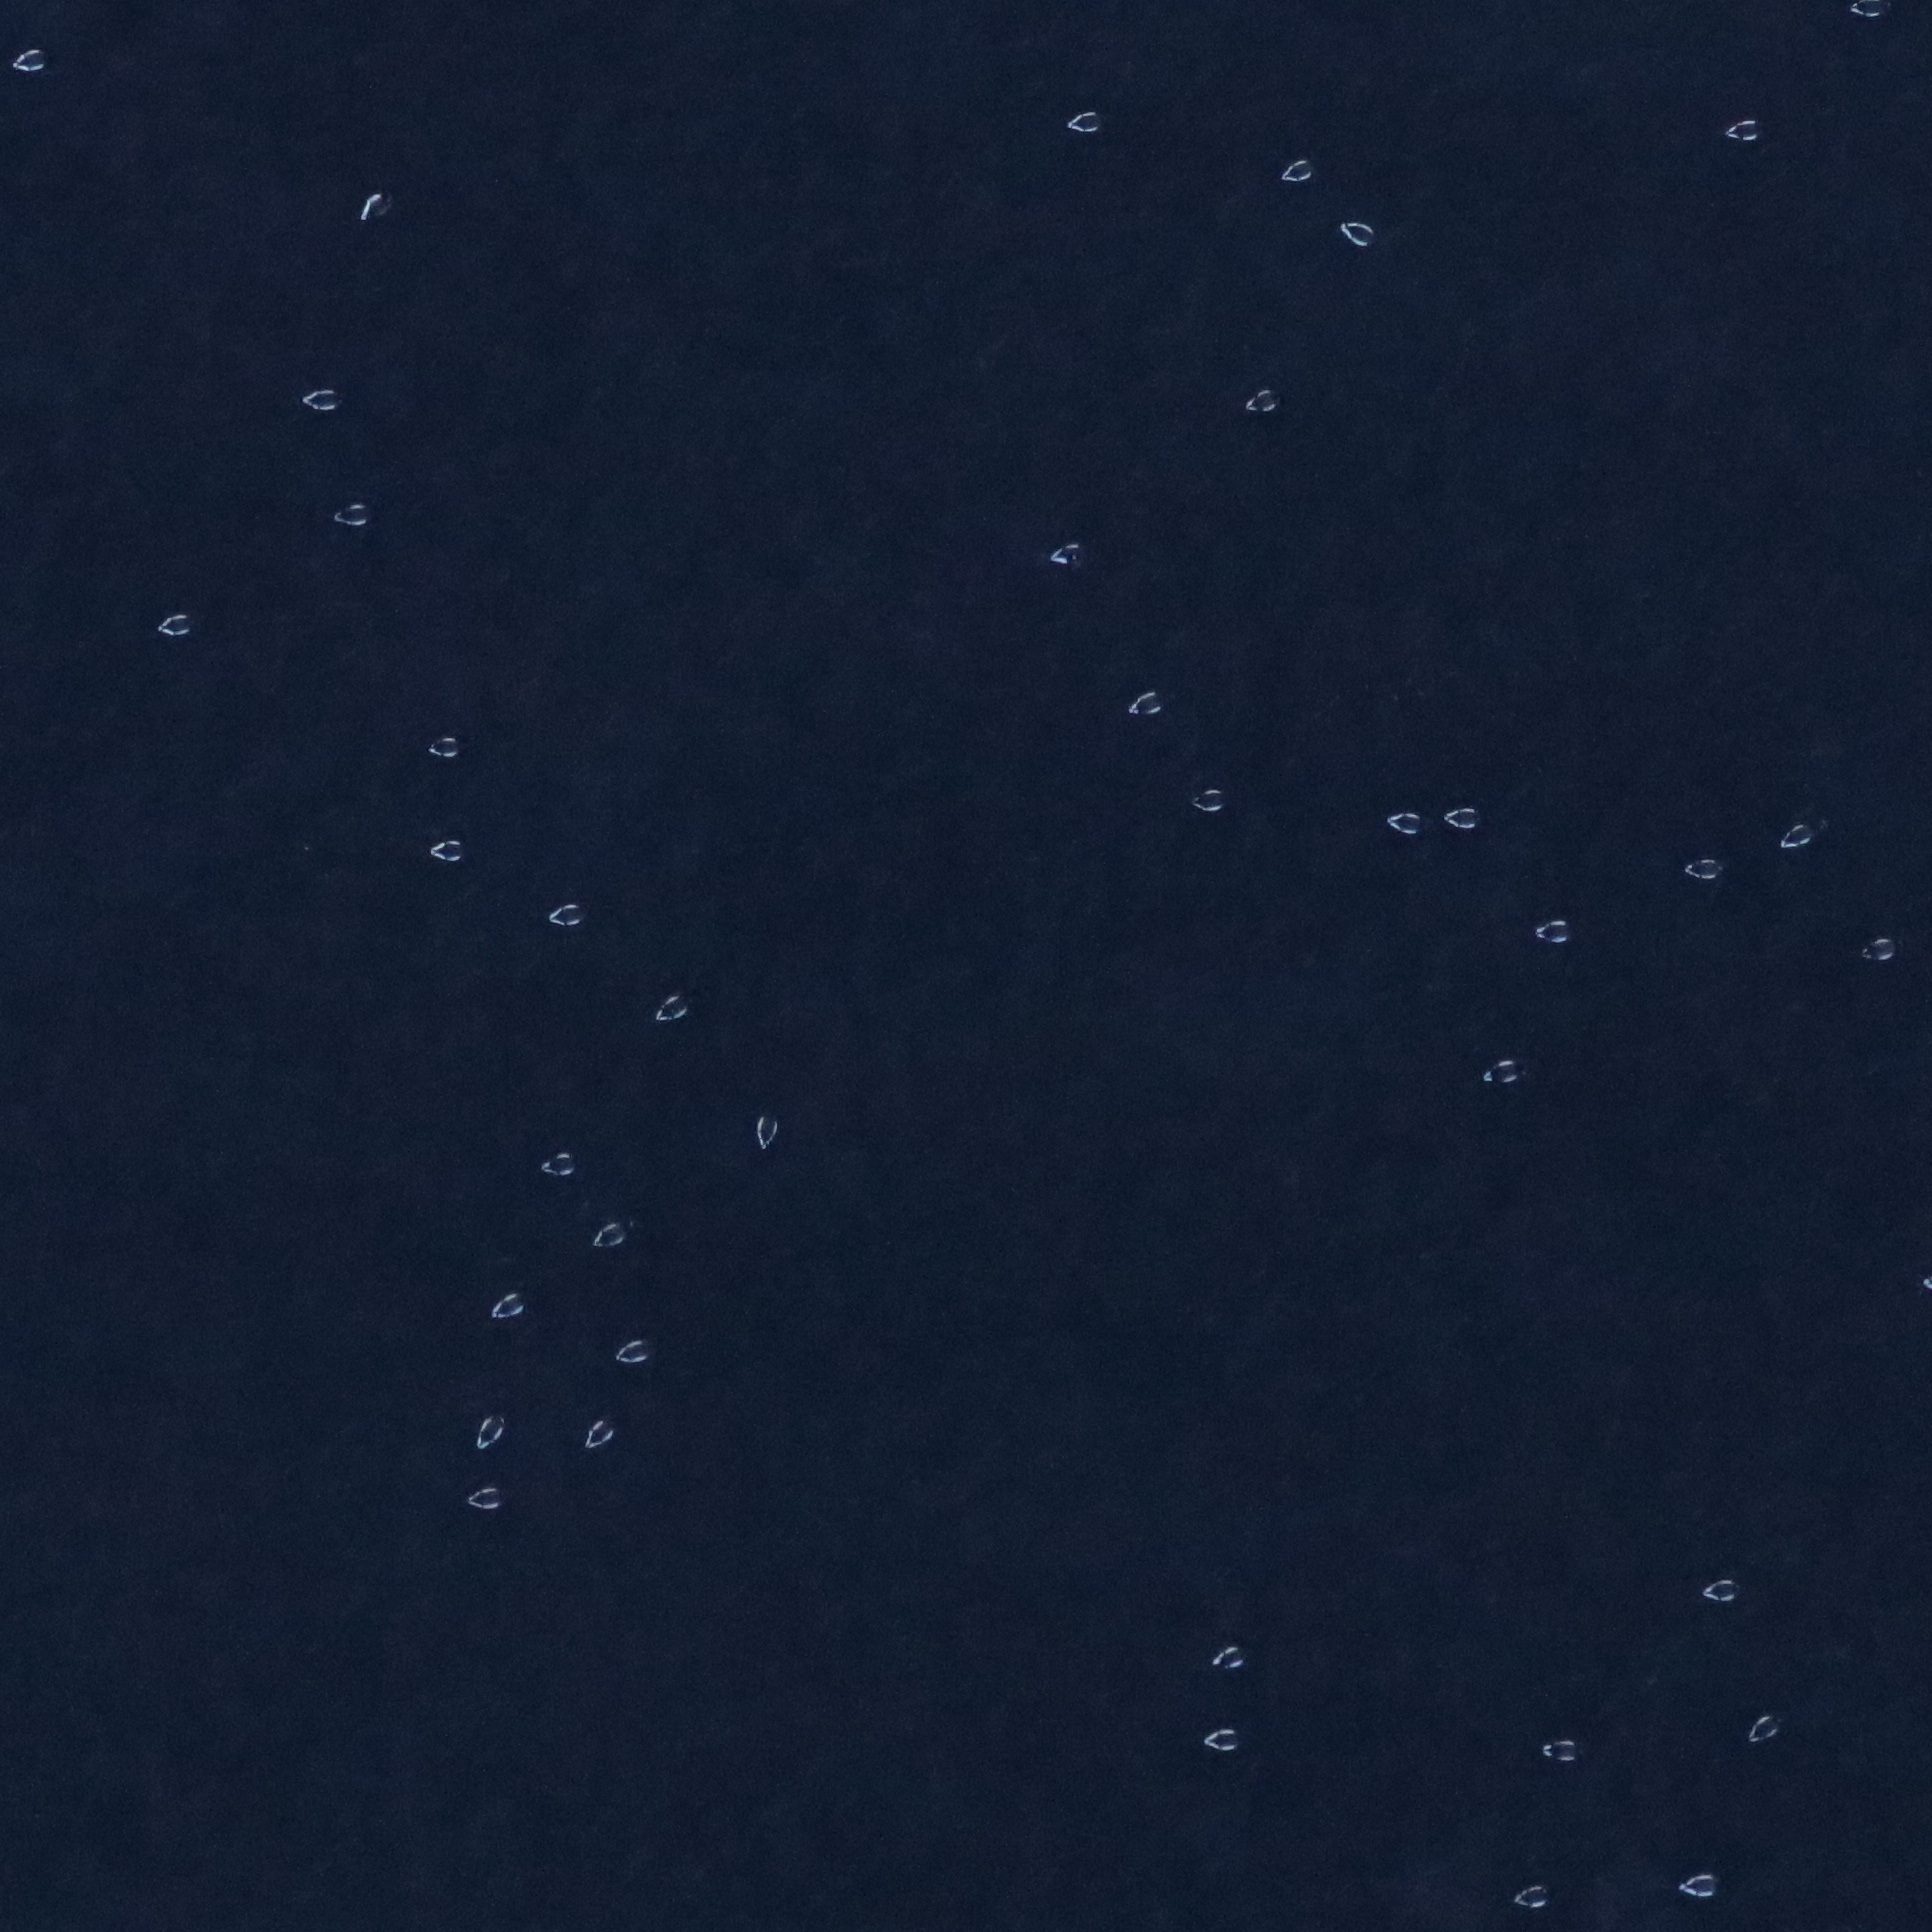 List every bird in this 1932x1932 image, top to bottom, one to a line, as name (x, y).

brant (1871, 9)
brant (33, 60)
brant (1088, 123)
brant (1746, 131)
brant (1300, 171)
brant (378, 205)
brant (1359, 232)
brant (1263, 400)
brant (322, 401)
brant (351, 514)
brant (1072, 556)
brant (177, 625)
brant (1148, 705)
brant (447, 749)
brant (1211, 800)
brant (1463, 817)
brant (1411, 821)
brant (1799, 835)
brant (450, 850)
brant (1706, 869)
brant (568, 914)
brant (1556, 932)
brant (1880, 949)
brant (673, 1008)
brant (1504, 1072)
brant (767, 1130)
brant (562, 1164)
brant (613, 1236)
brant (510, 1306)
brant (635, 1353)
brant (490, 1429)
brant (599, 1434)
brant (488, 1497)
brant (1724, 1590)
brant (1230, 1656)
brant (1764, 1727)
brant (1224, 1739)
brant (1563, 1751)
brant (1702, 1884)
brant (1534, 1897)